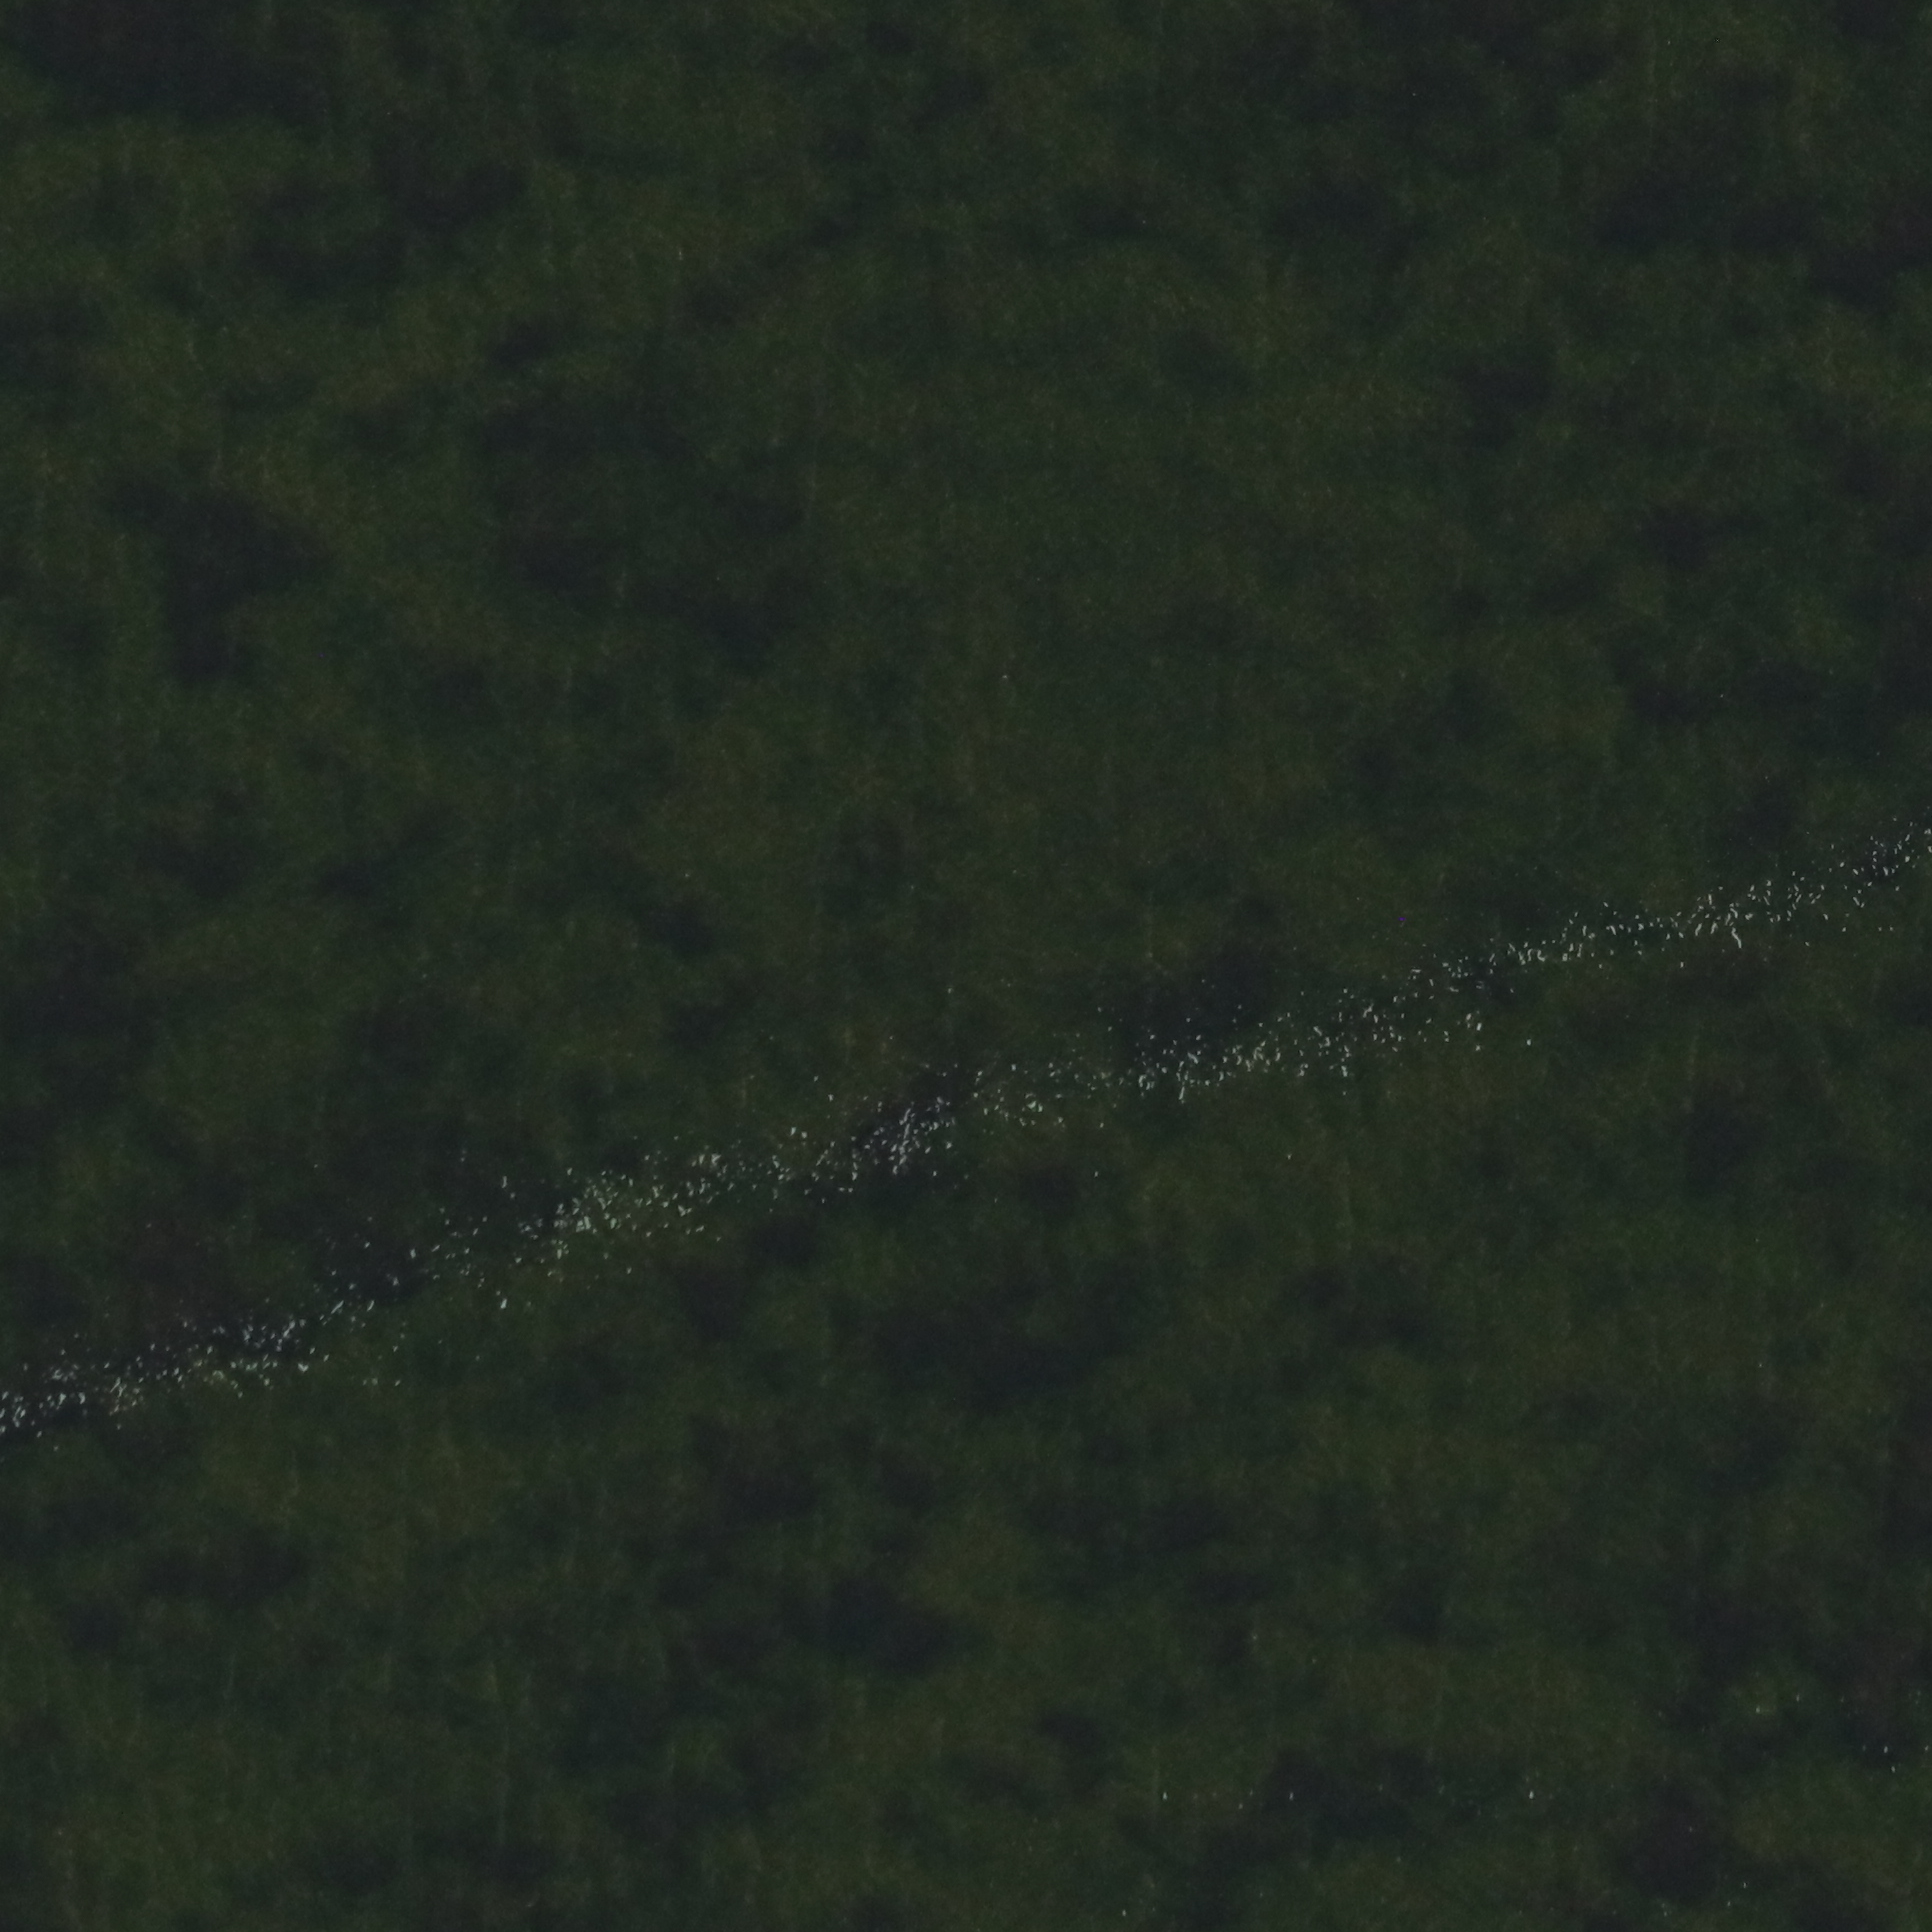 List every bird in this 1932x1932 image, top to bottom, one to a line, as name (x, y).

None